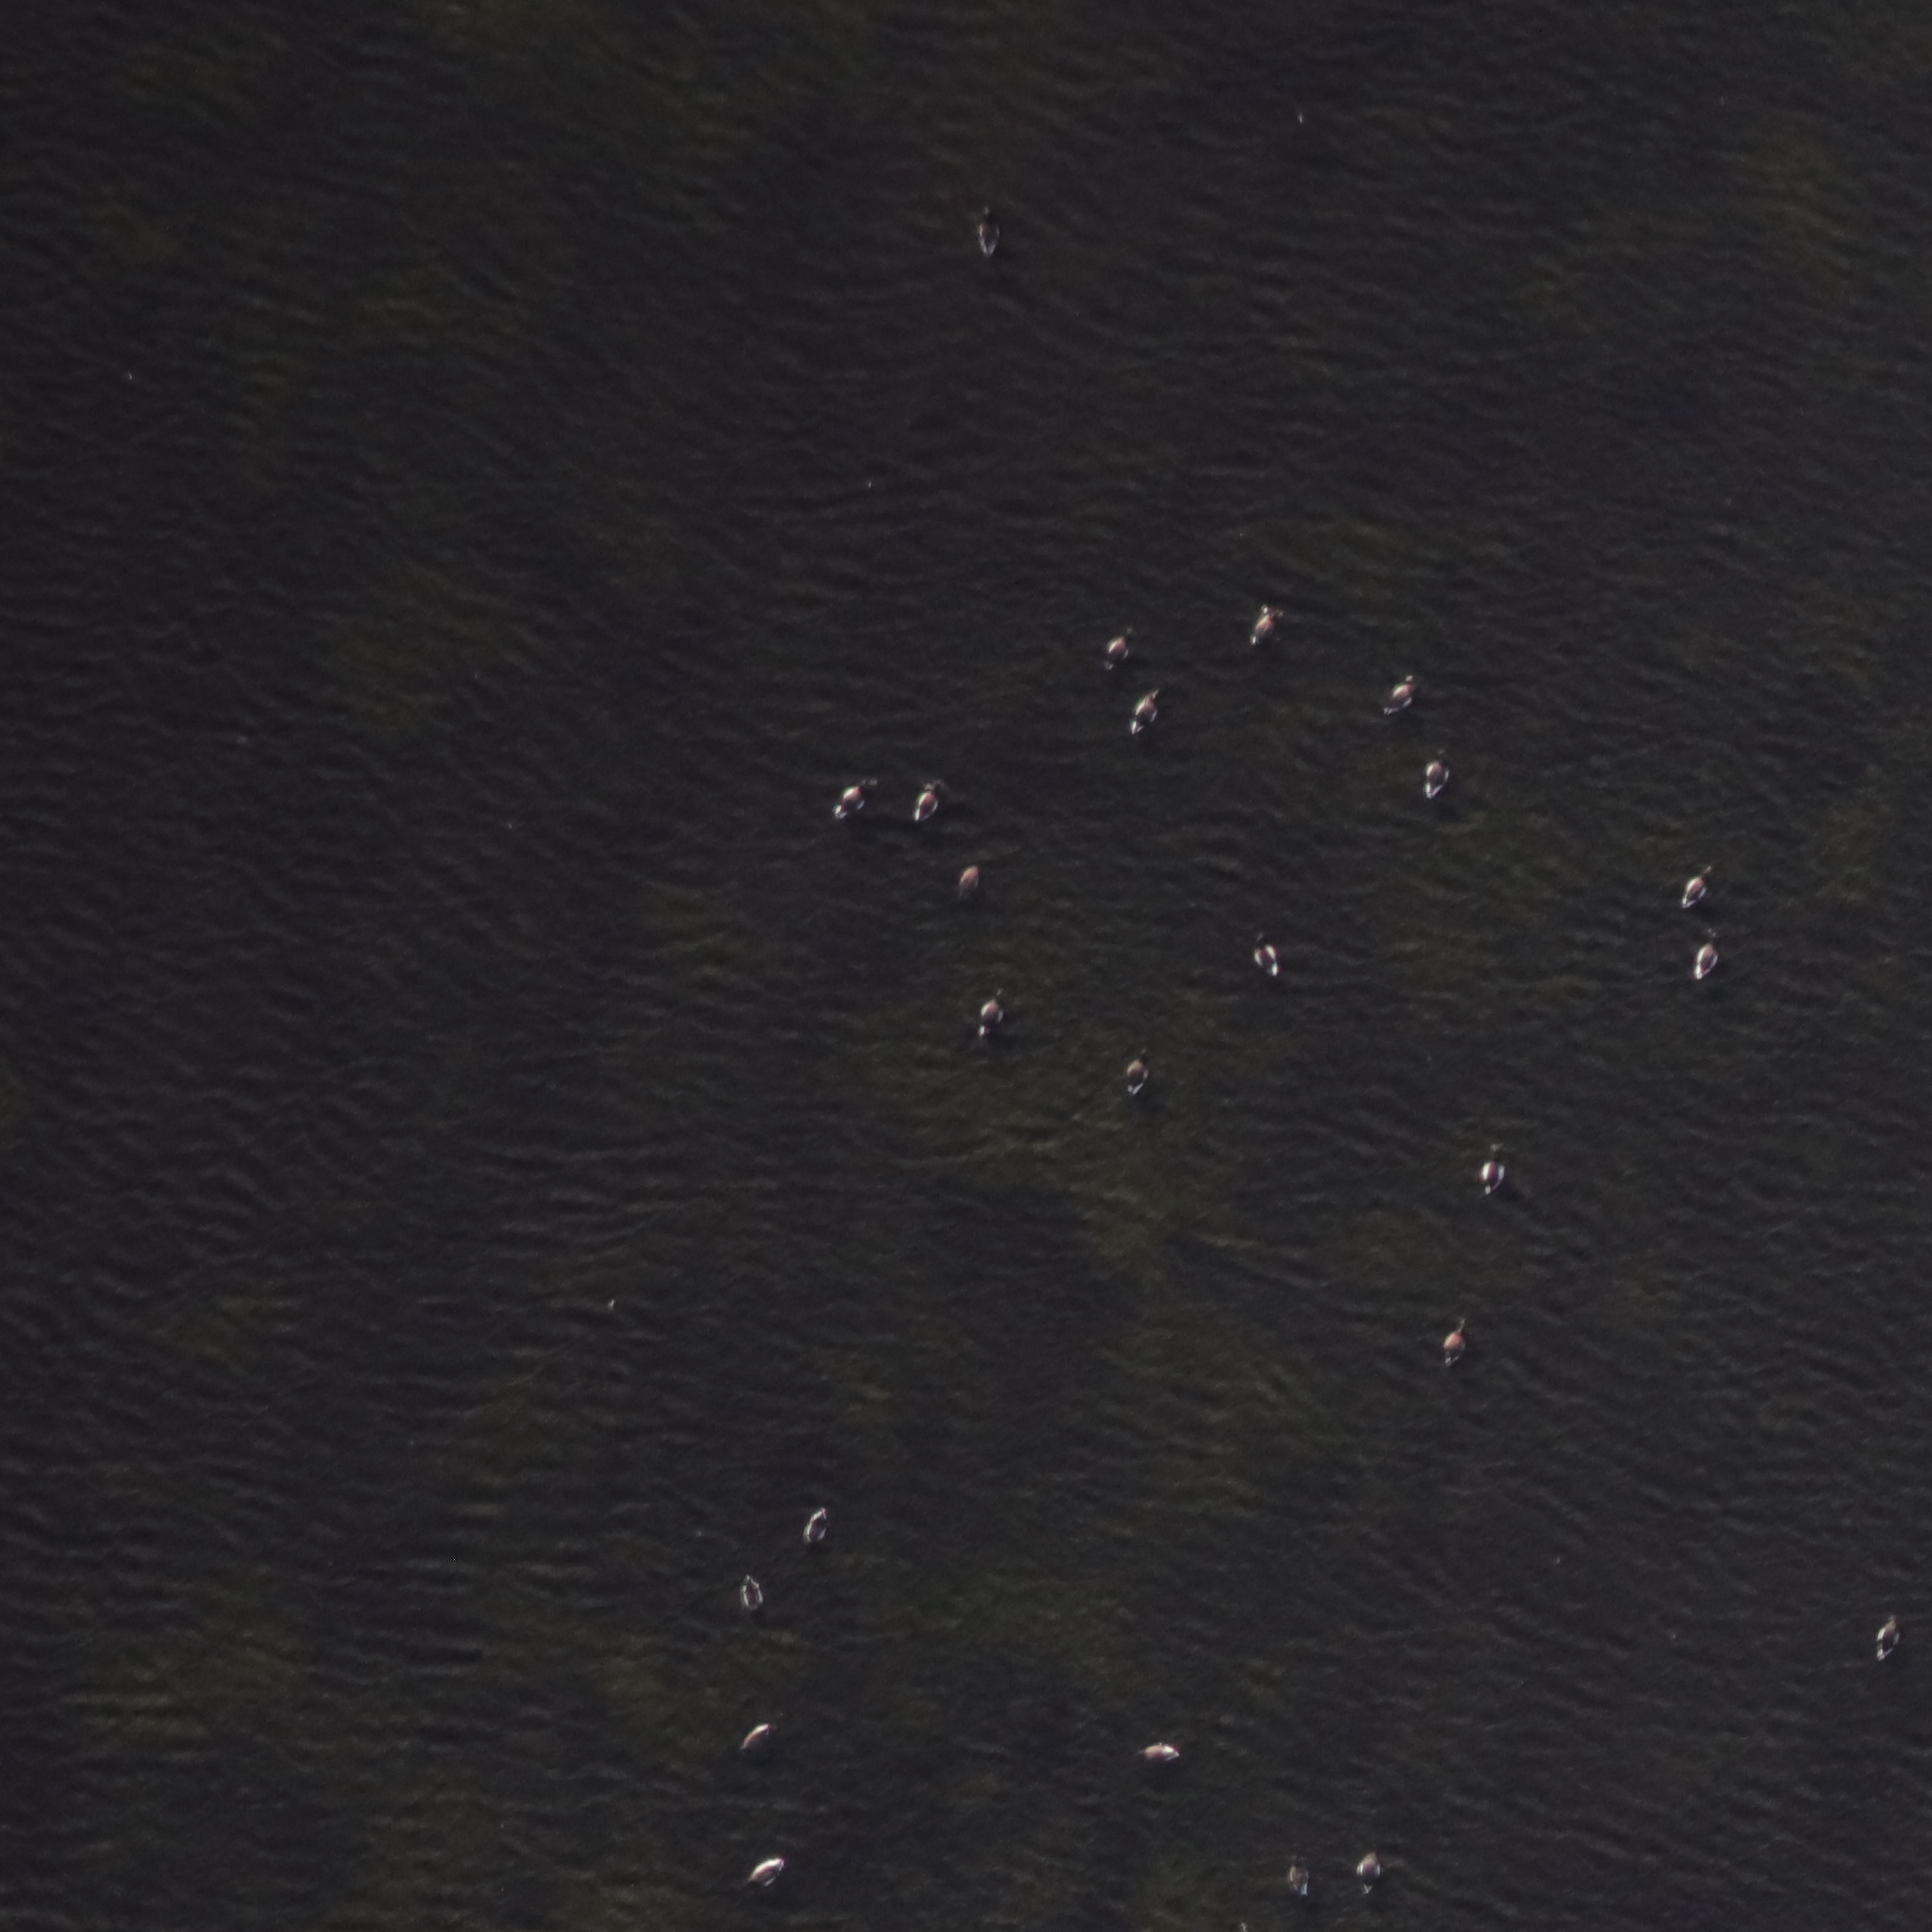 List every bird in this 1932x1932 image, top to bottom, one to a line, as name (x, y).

brant (989, 232)
brant (1266, 625)
brant (1119, 650)
brant (1401, 696)
brant (1147, 713)
brant (1438, 776)
brant (855, 799)
brant (929, 801)
brant (971, 882)
brant (1695, 892)
brant (1708, 957)
brant (1267, 958)
brant (992, 1015)
brant (1137, 1074)
brant (1492, 1176)
brant (1454, 1344)
brant (816, 1528)
brant (752, 1596)
brant (1890, 1637)
brant (756, 1737)
brant (1163, 1745)
brant (1370, 1868)
brant (767, 1872)
brant (1299, 1878)